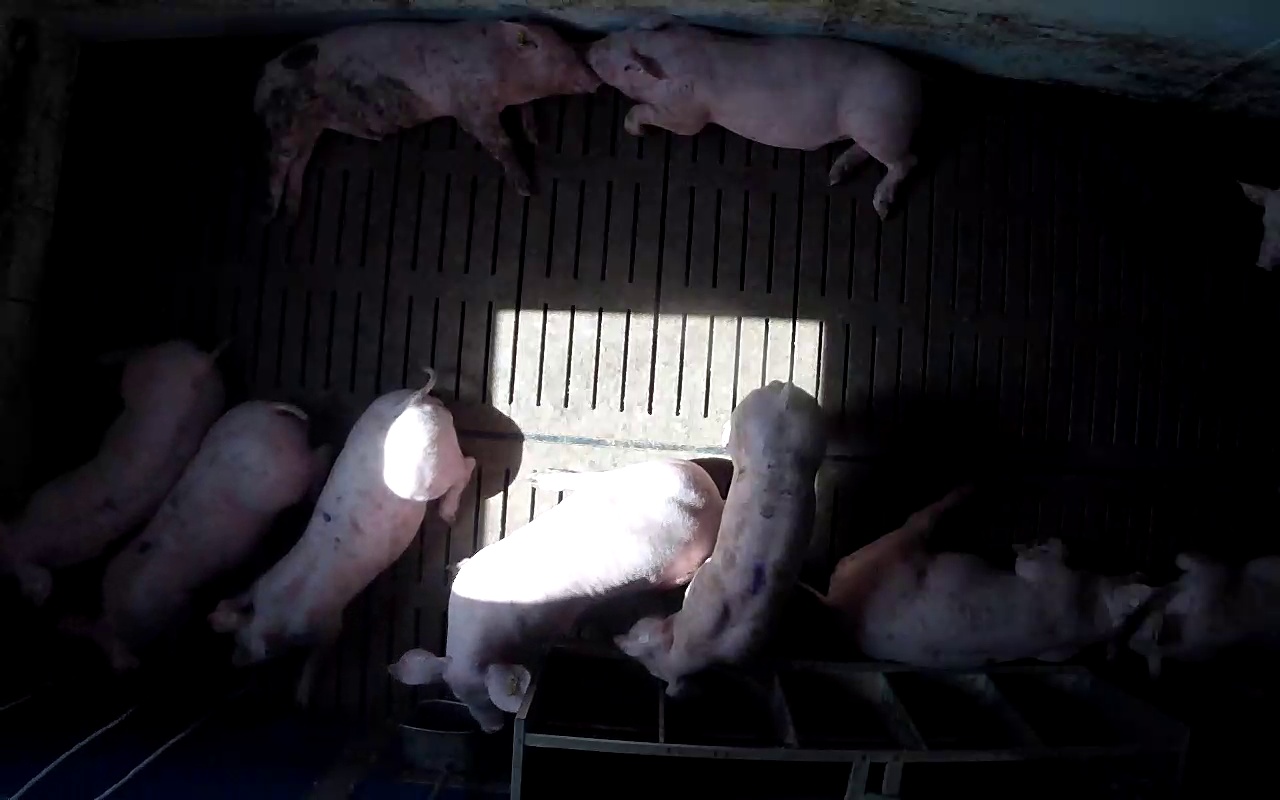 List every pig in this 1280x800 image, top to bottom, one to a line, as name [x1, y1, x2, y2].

pig [584, 10, 919, 220]
pig [251, 19, 609, 220]
pig [1240, 181, 1280, 274]
pig [2, 336, 228, 605]
pig [207, 365, 478, 666]
pig [612, 378, 831, 697]
pig [55, 399, 334, 666]
pig [387, 458, 726, 734]
pig [799, 488, 1154, 670]
pig [1127, 553, 1279, 676]